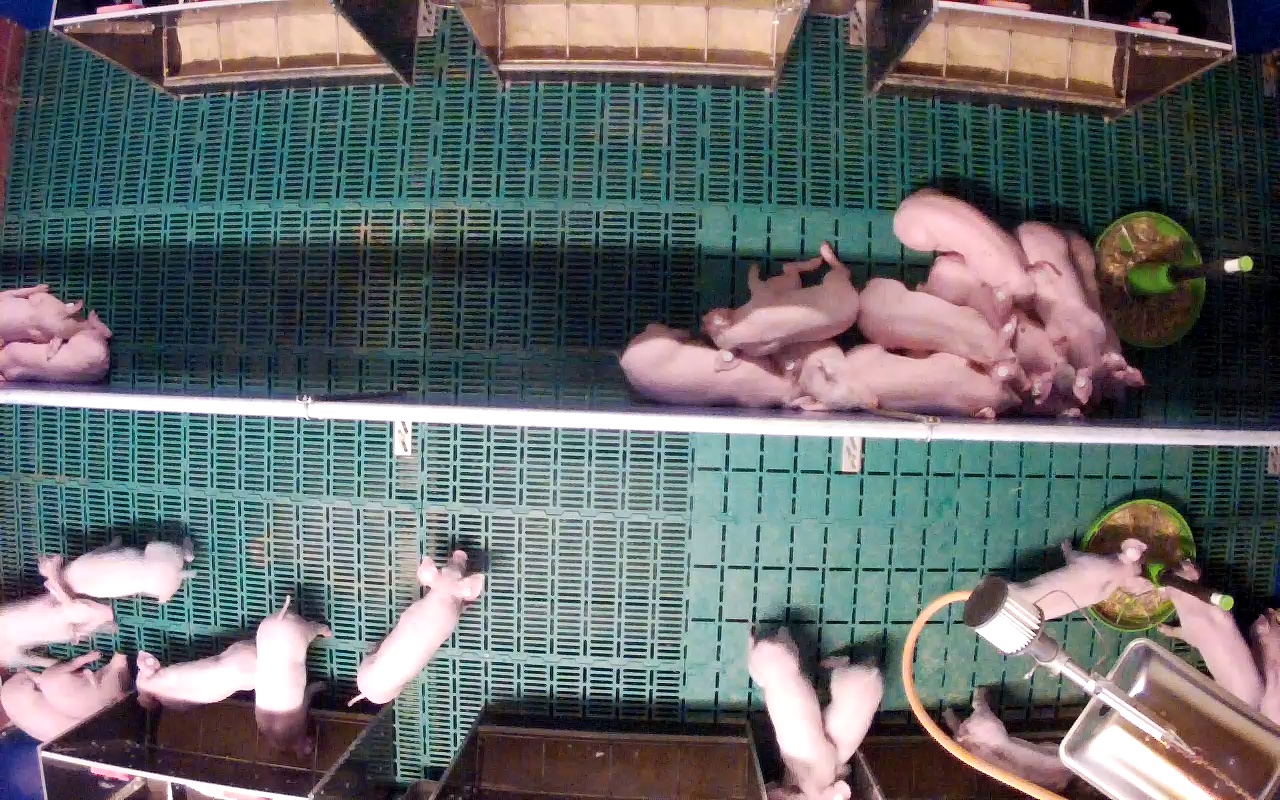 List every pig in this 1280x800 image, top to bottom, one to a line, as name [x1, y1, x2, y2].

pig [891, 185, 1059, 327]
pig [1014, 220, 1128, 406]
pig [1059, 229, 1147, 407]
pig [699, 239, 863, 373]
pig [915, 252, 1076, 407]
pig [765, 256, 881, 412]
pig [857, 276, 1034, 395]
pig [1, 282, 95, 362]
pig [1, 307, 115, 384]
pig [616, 323, 817, 409]
pig [845, 344, 1024, 420]
pig [1021, 384, 1094, 420]
pig [39, 534, 199, 609]
pig [1007, 537, 1156, 624]
pig [349, 548, 485, 709]
pig [1158, 558, 1265, 715]
pig [0, 578, 117, 673]
pig [254, 591, 333, 761]
pig [1250, 608, 1280, 728]
pig [746, 623, 853, 796]
pig [134, 638, 259, 710]
pig [39, 648, 136, 719]
pig [780, 655, 885, 796]
pig [1, 672, 85, 744]
pig [942, 685, 1073, 792]